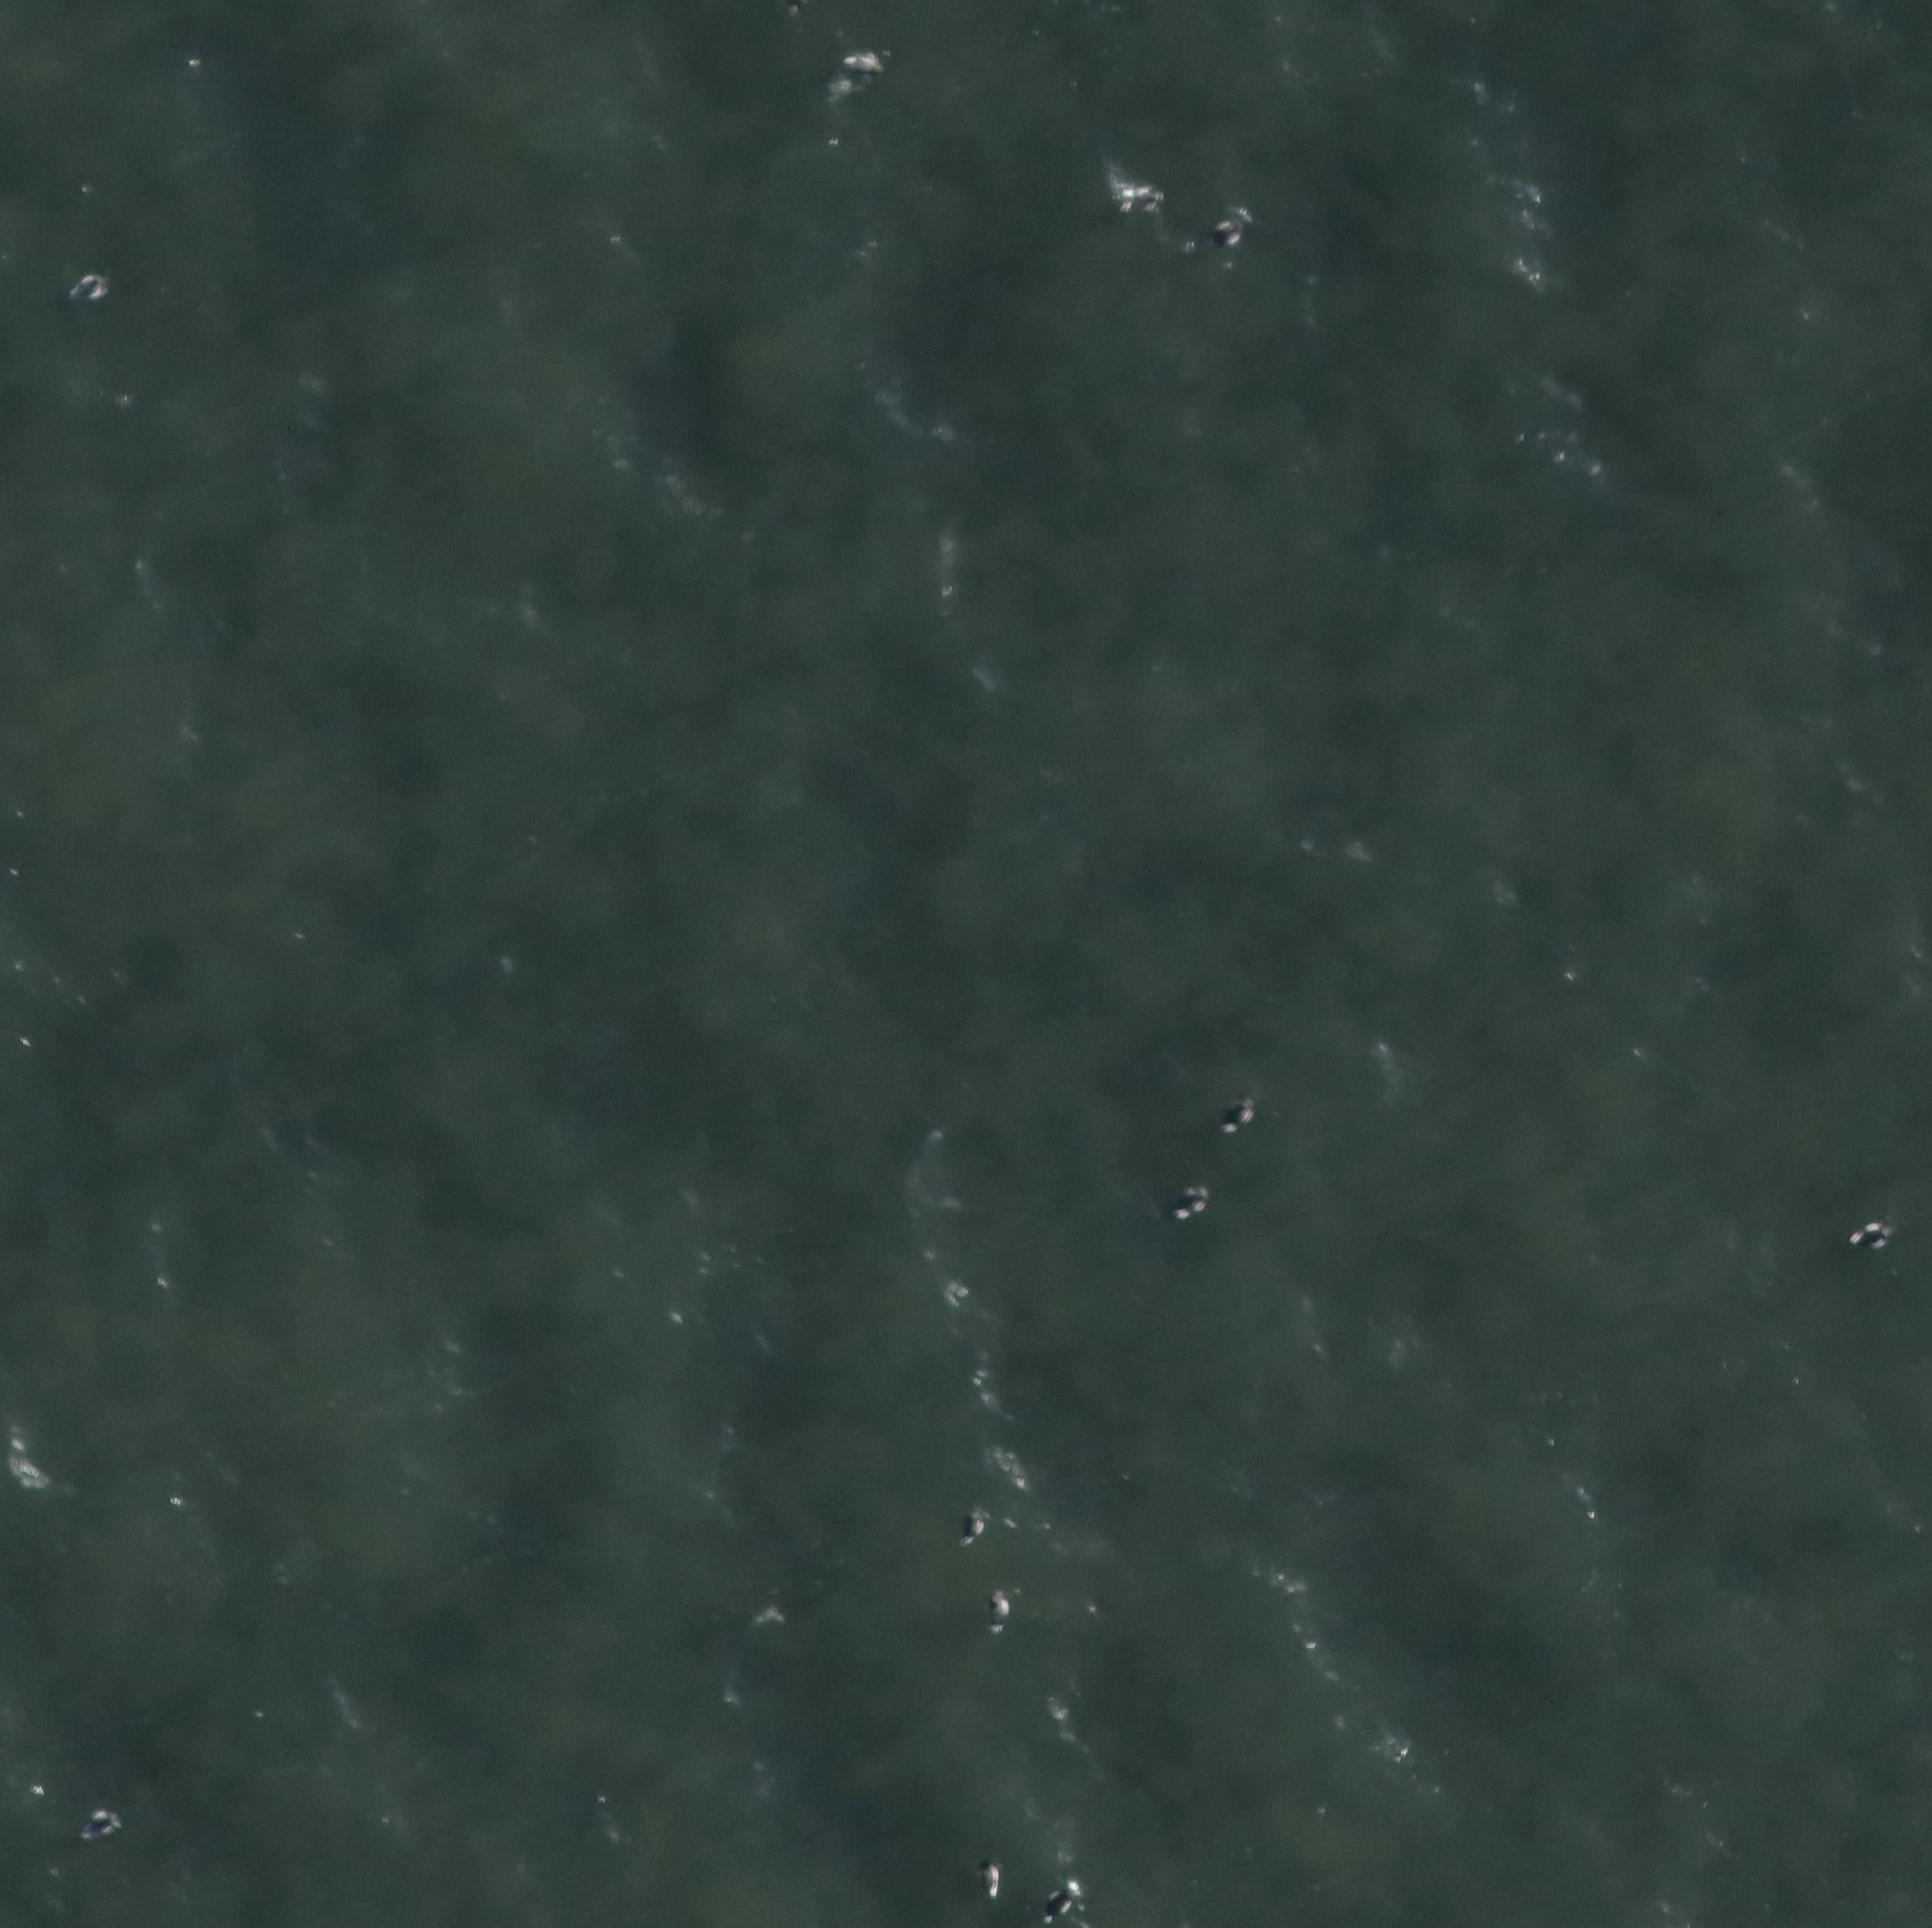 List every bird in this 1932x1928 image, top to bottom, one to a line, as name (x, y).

brant (863, 71)
brant (1146, 203)
brant (1227, 232)
brant (84, 289)
brant (1235, 1115)
brant (1186, 1200)
brant (1873, 1232)
brant (972, 1526)
brant (999, 1609)
brant (99, 1820)
brant (992, 1879)
brant (1059, 1902)